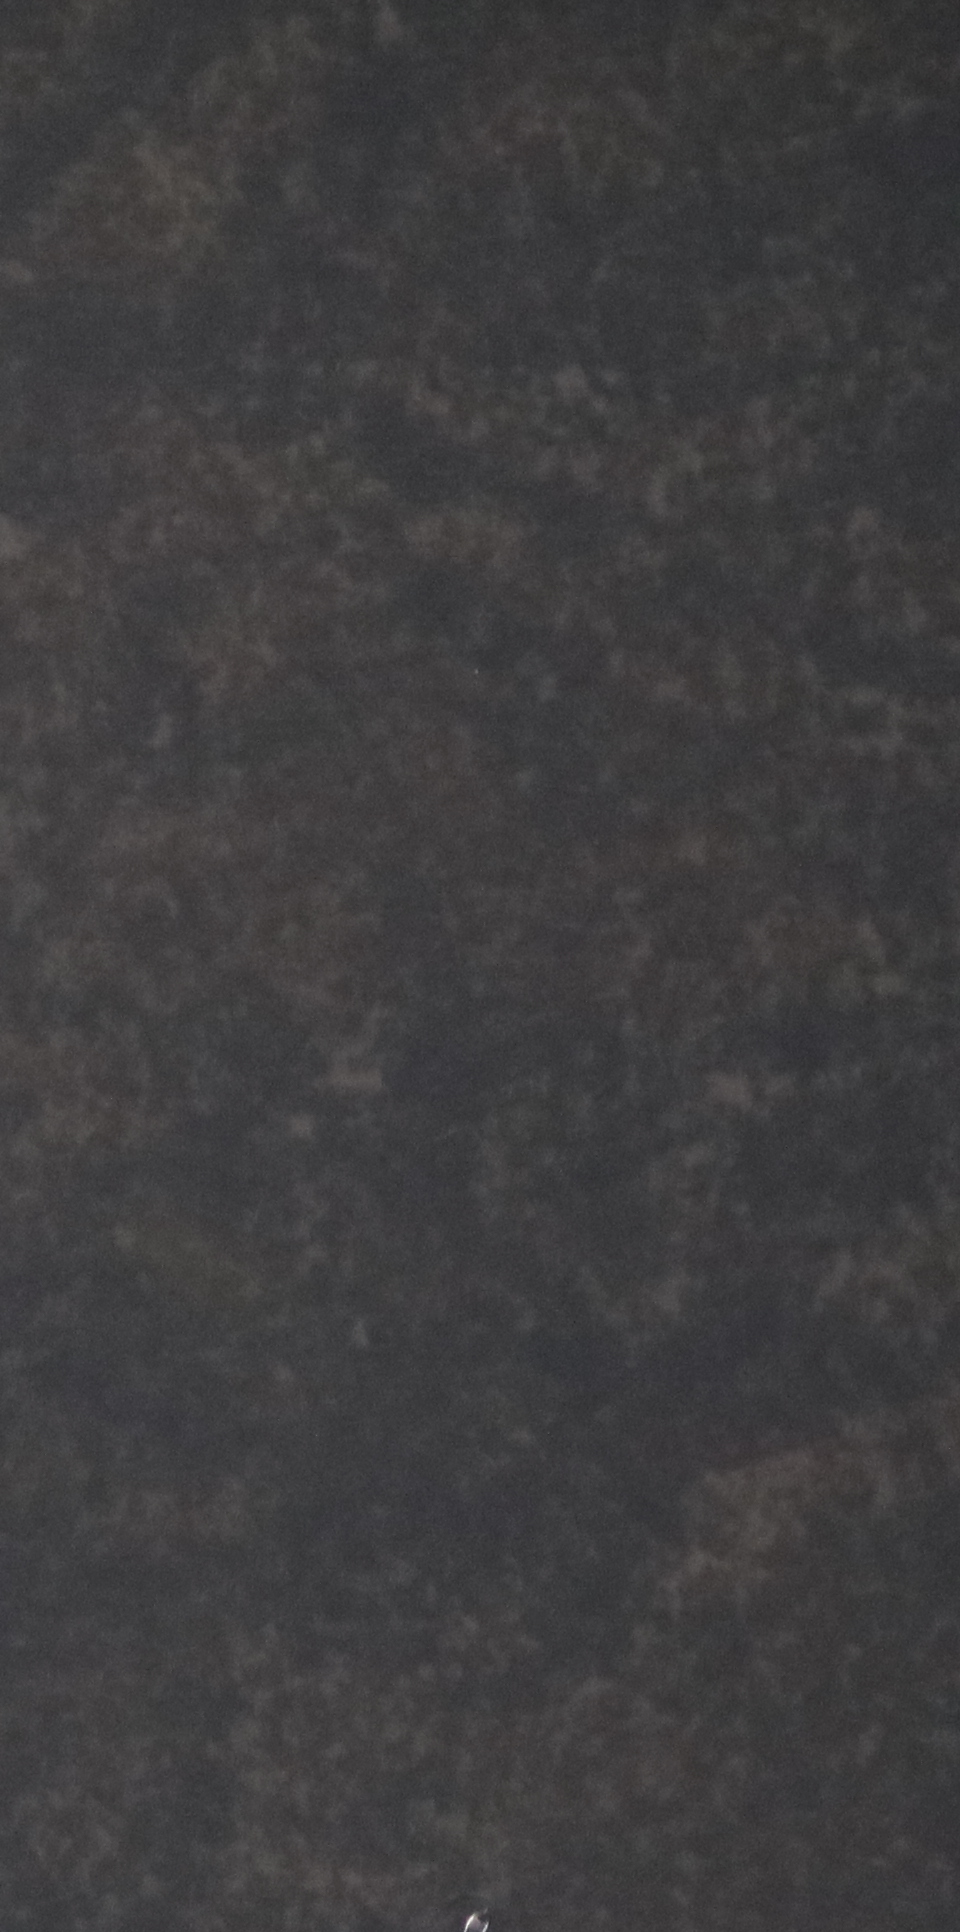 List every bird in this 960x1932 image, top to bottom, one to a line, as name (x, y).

brant (475, 1927)